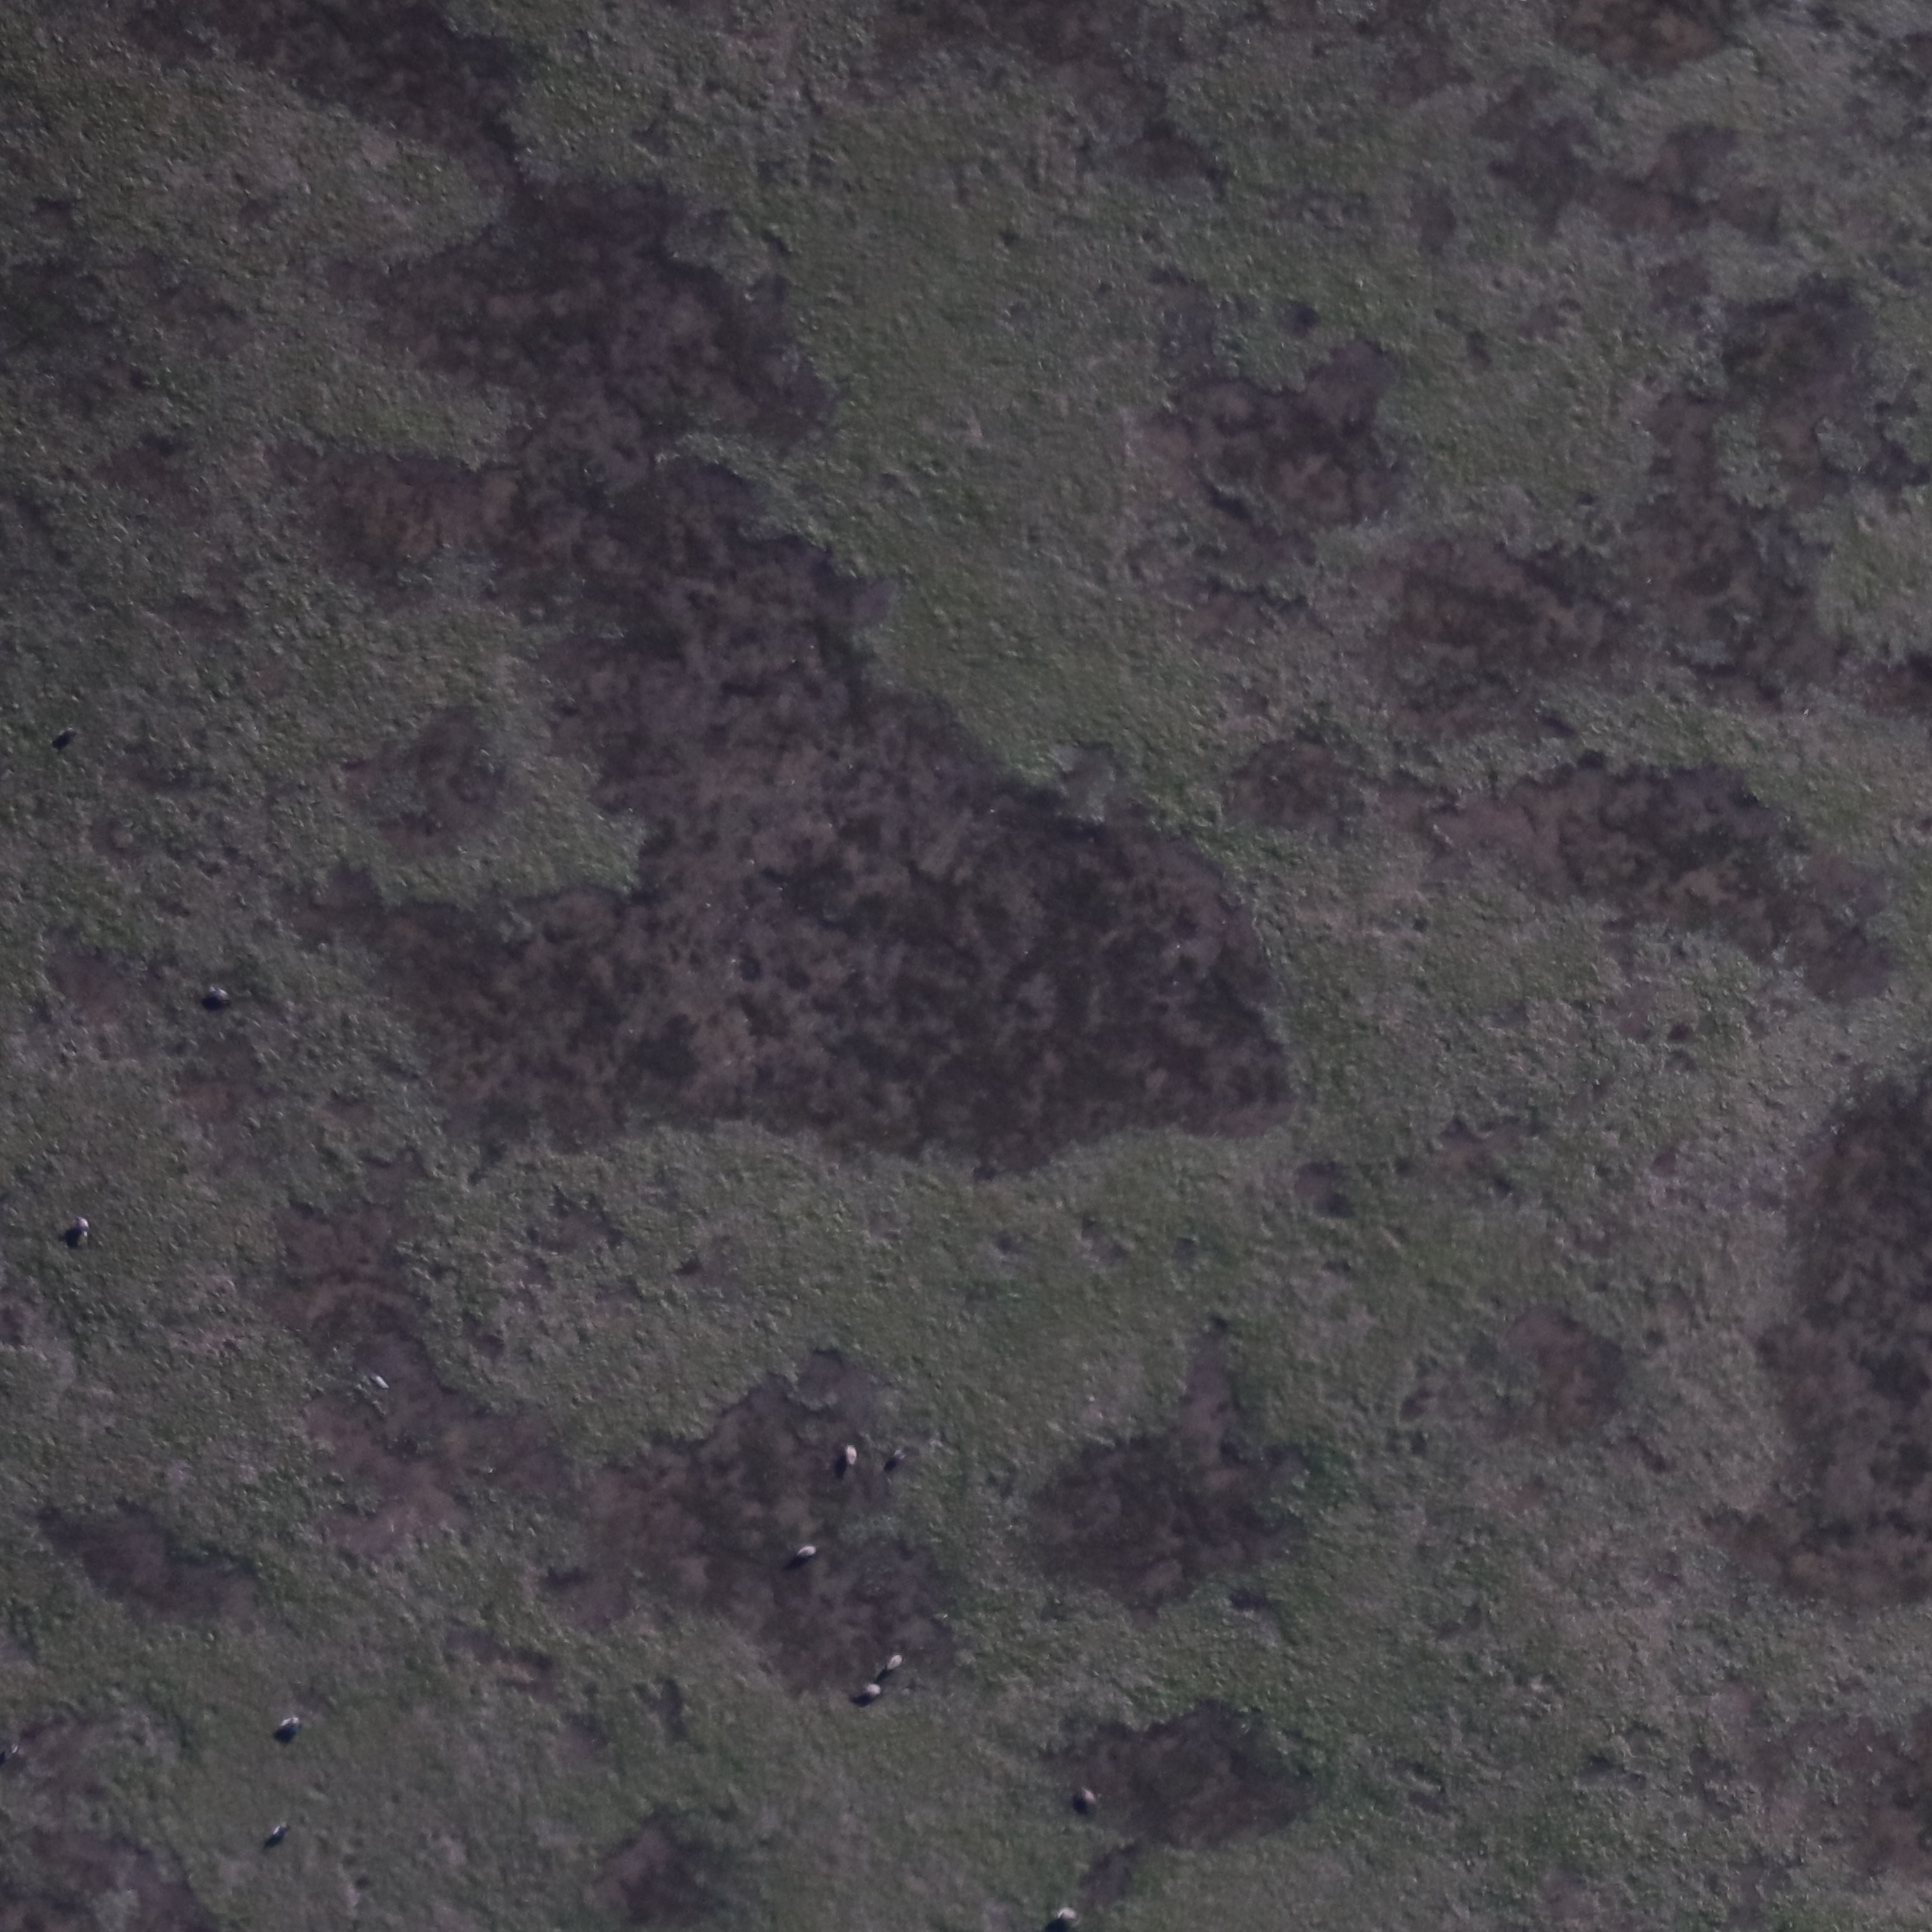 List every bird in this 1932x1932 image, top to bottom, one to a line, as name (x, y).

brant (66, 734)
brant (222, 995)
brant (82, 1223)
Canada goose (850, 1454)
Canada goose (897, 1454)
Canada goose (807, 1552)
Canada goose (894, 1664)
Canada goose (874, 1692)
brant (292, 1724)
Canada goose (1090, 1797)
brant (281, 1829)
Canada goose (1066, 1916)